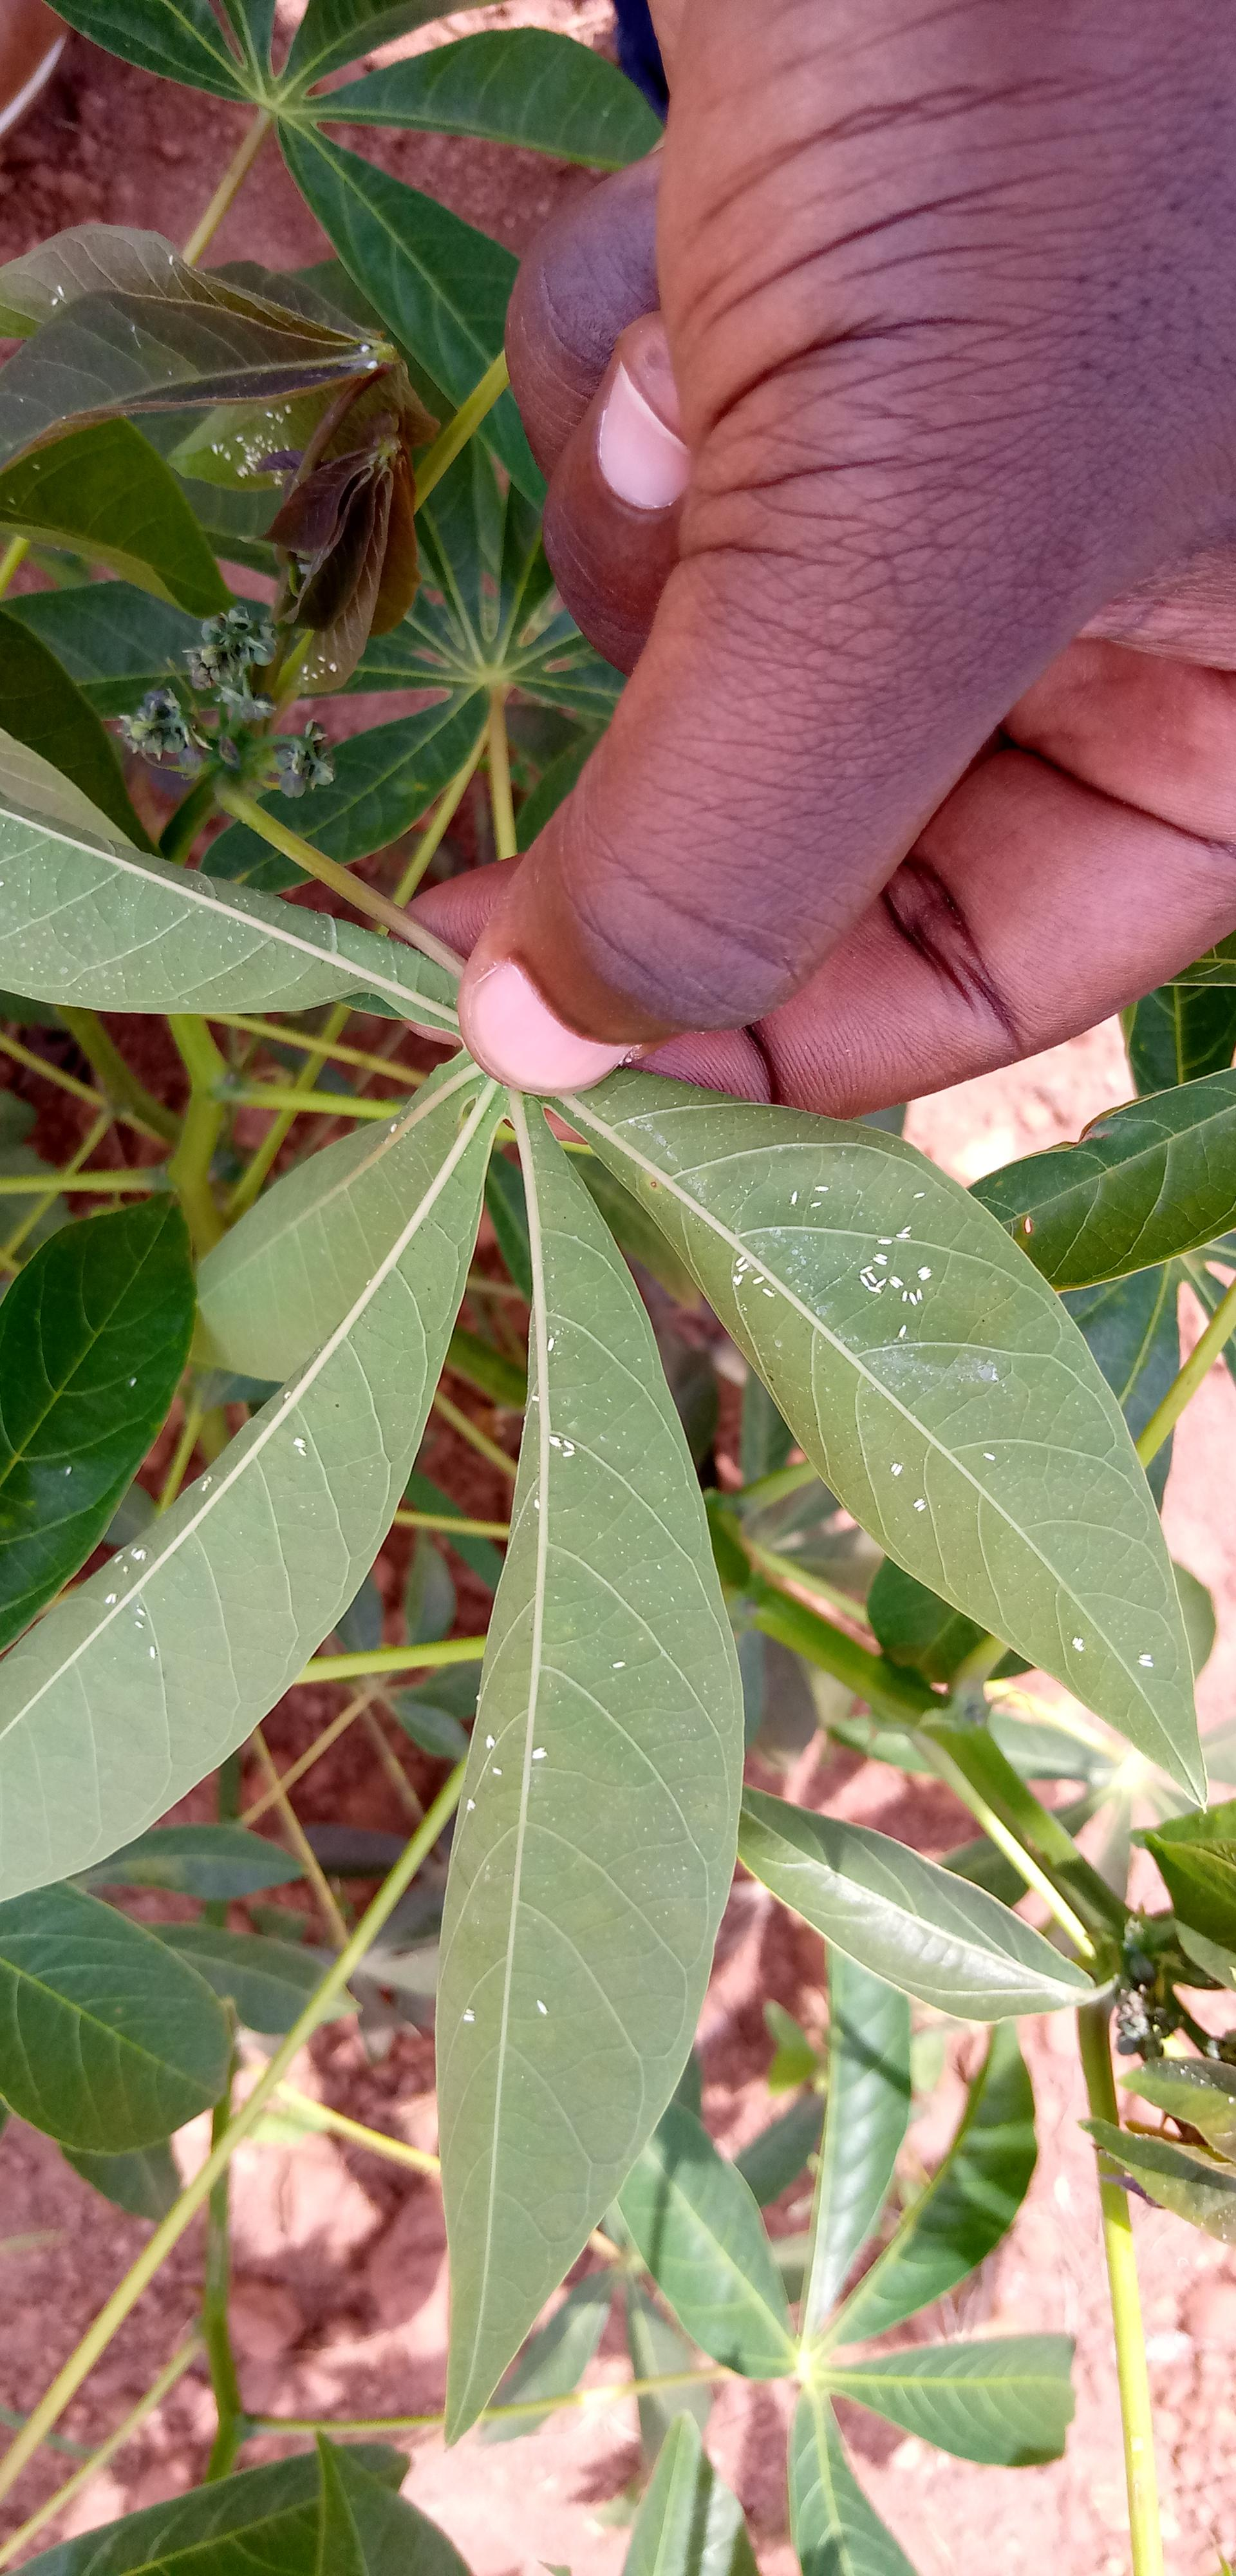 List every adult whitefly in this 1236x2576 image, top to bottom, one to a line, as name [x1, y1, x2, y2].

whitefly [386, 1119, 402, 1136]
whitefly [812, 1183, 830, 1193]
whitefly [789, 1188, 800, 1207]
whitefly [912, 1189, 927, 1200]
whitefly [809, 1200, 824, 1209]
whitefly [900, 1224, 913, 1233]
whitefly [895, 1233, 912, 1240]
whitefly [875, 1237, 893, 1246]
whitefly [874, 1253, 890, 1262]
whitefly [735, 1255, 745, 1267]
whitefly [871, 1256, 888, 1267]
whitefly [736, 1263, 749, 1273]
whitefly [859, 1264, 875, 1275]
whitefly [916, 1265, 929, 1276]
whitefly [917, 1268, 933, 1278]
whitefly [866, 1272, 879, 1285]
whitefly [921, 1272, 933, 1282]
whitefly [735, 1273, 744, 1288]
whitefly [730, 1274, 740, 1283]
whitefly [859, 1274, 872, 1287]
whitefly [751, 1274, 767, 1286]
whitefly [890, 1275, 906, 1287]
whitefly [876, 1276, 888, 1288]
whitefly [888, 1279, 900, 1291]
whitefly [761, 1286, 776, 1300]
whitefly [866, 1286, 883, 1294]
whitefly [900, 1287, 908, 1303]
whitefly [914, 1287, 926, 1302]
whitefly [908, 1290, 920, 1307]
whitefly [895, 1322, 908, 1340]
whitefly [545, 1334, 557, 1353]
whitefly [127, 1374, 143, 1390]
whitefly [283, 1390, 294, 1401]
whitefly [529, 1392, 541, 1405]
whitefly [548, 1434, 561, 1443]
whitefly [294, 1436, 307, 1445]
whitefly [563, 1437, 578, 1451]
whitefly [548, 1439, 563, 1449]
whitefly [292, 1441, 306, 1449]
whitefly [296, 1446, 308, 1459]
whitefly [560, 1449, 579, 1459]
whitefly [980, 1450, 1000, 1464]
whitefly [889, 1462, 898, 1473]
whitefly [63, 1463, 74, 1477]
whitefly [894, 1464, 903, 1478]
whitefly [201, 1484, 209, 1493]
whitefly [530, 1497, 545, 1511]
whitefly [913, 1497, 926, 1510]
whitefly [916, 1502, 927, 1514]
whitefly [130, 1546, 138, 1555]
whitefly [133, 1548, 145, 1562]
whitefly [141, 1549, 148, 1562]
whitefly [113, 1553, 125, 1564]
whitefly [122, 1564, 130, 1574]
whitefly [111, 1591, 120, 1605]
whitefly [104, 1592, 113, 1605]
whitefly [134, 1606, 147, 1618]
whitefly [132, 1620, 145, 1630]
whitefly [1071, 1636, 1079, 1645]
whitefly [1074, 1638, 1085, 1650]
whitefly [147, 1642, 158, 1662]
whitefly [1078, 1645, 1086, 1653]
whitefly [1137, 1653, 1154, 1662]
whitefly [609, 1658, 628, 1669]
whitefly [1136, 1658, 1156, 1670]
whitefly [474, 1693, 483, 1703]
whitefly [483, 1734, 498, 1751]
whitefly [532, 1745, 547, 1755]
whitefly [531, 1753, 549, 1760]
whitefly [491, 1765, 506, 1778]
whitefly [464, 1794, 478, 1813]
whitefly [534, 1996, 551, 2017]
whitefly [464, 2007, 476, 2015]
whitefly [460, 2013, 477, 2023]